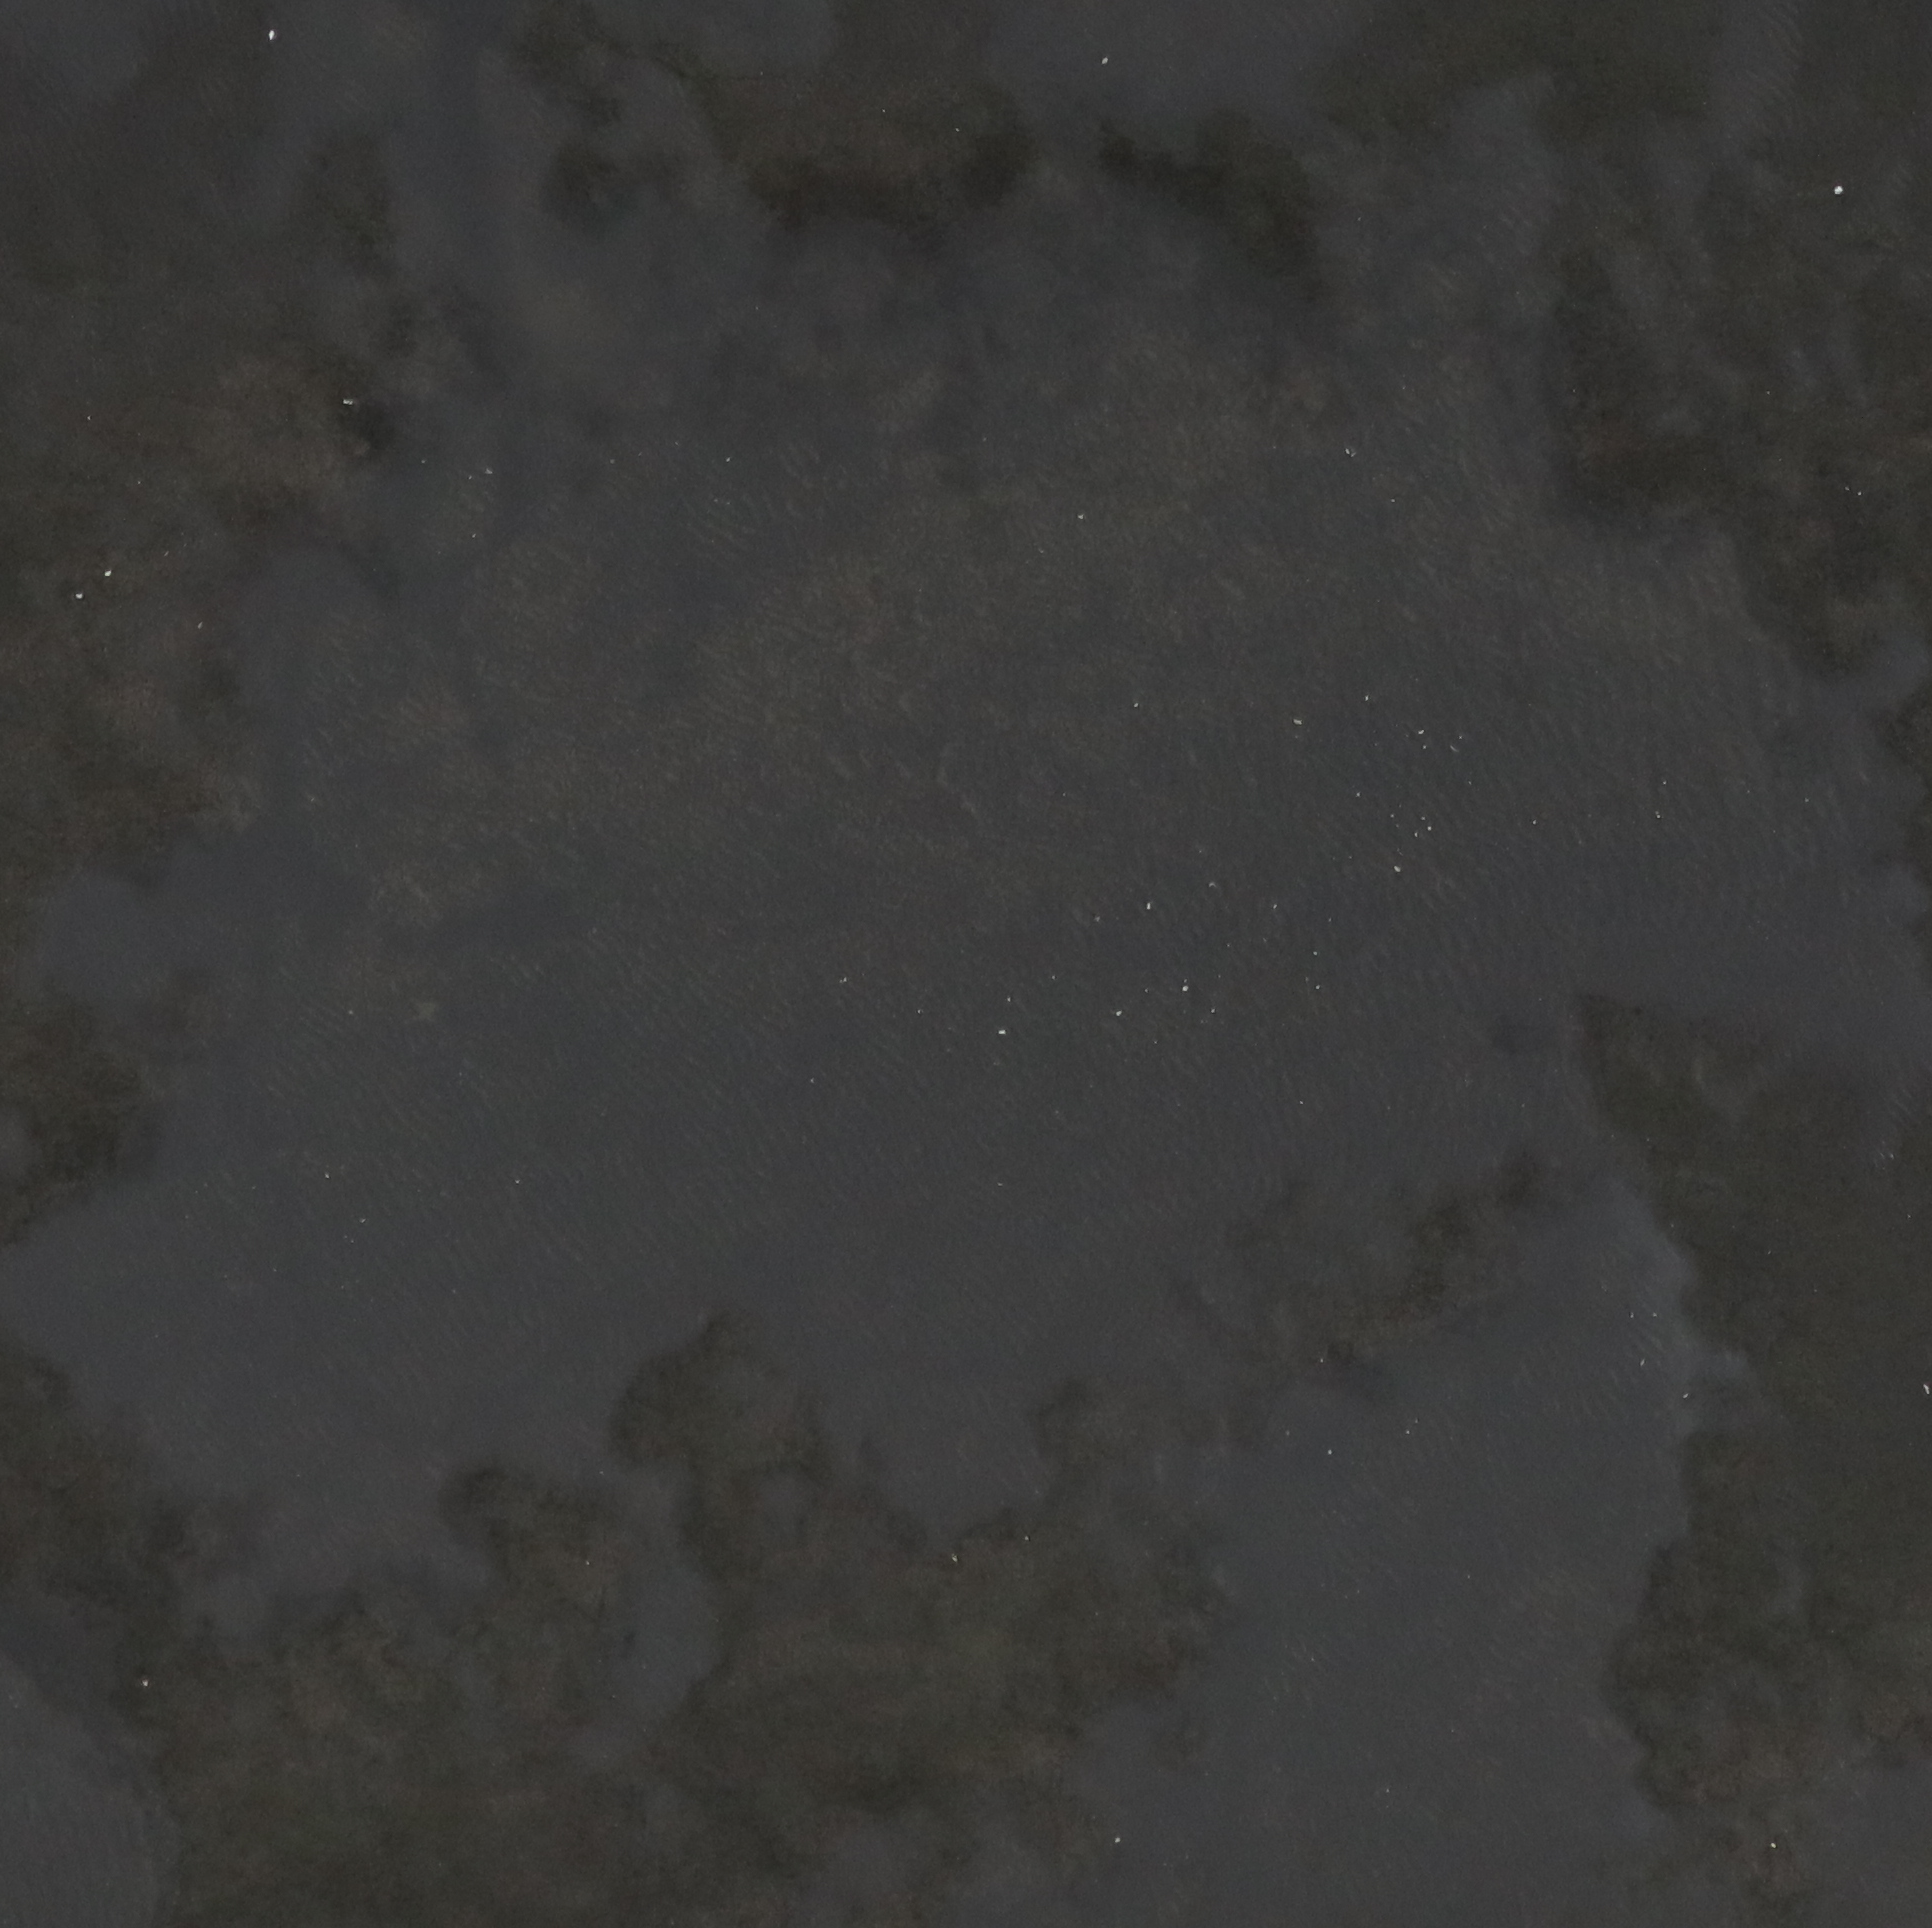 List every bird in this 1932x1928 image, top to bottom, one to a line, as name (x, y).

None